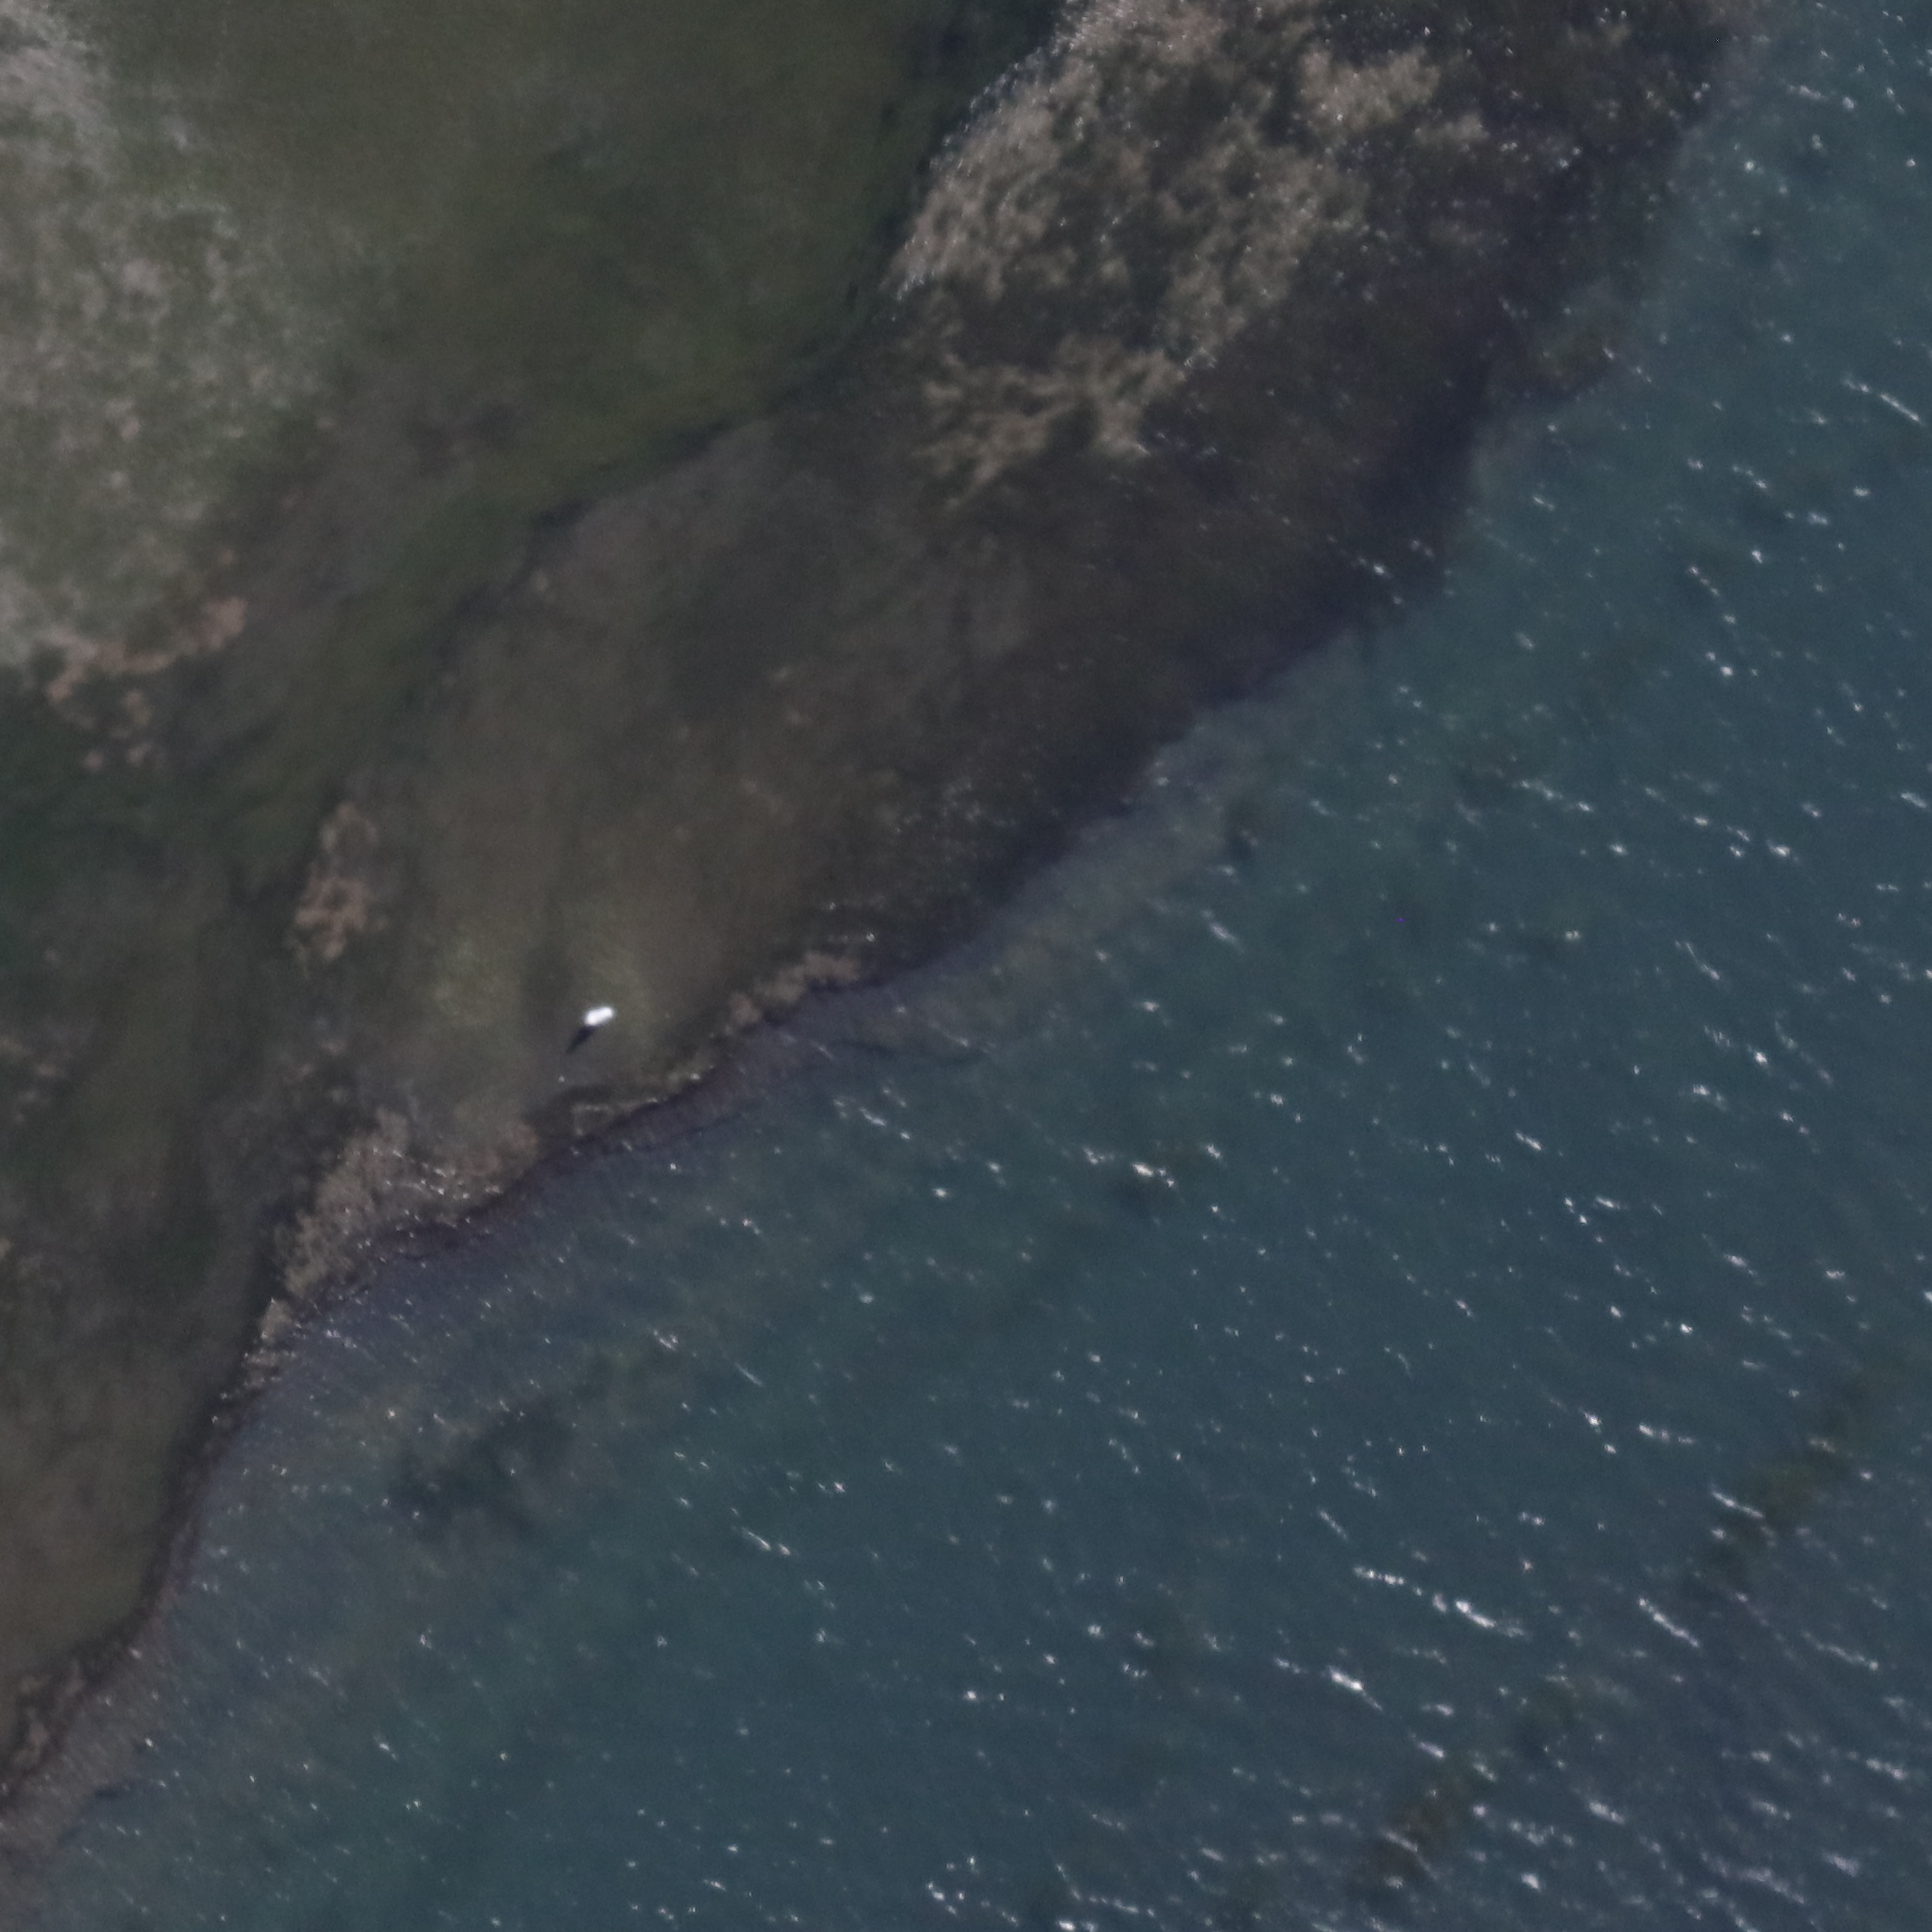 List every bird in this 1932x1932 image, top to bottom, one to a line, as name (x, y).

gull (598, 1019)